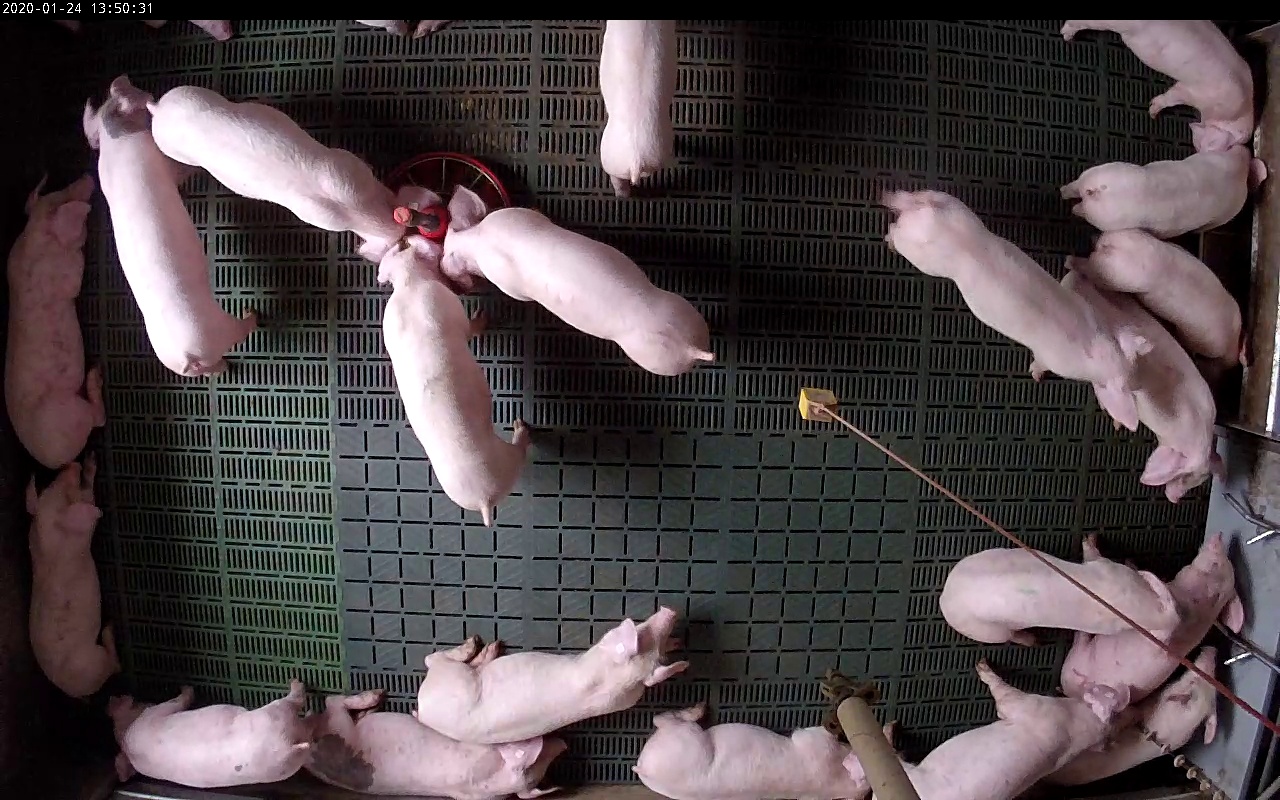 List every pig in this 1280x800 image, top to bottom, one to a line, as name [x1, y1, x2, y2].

pig [598, 20, 679, 199]
pig [1058, 20, 1253, 146]
pig [82, 75, 259, 377]
pig [147, 85, 441, 263]
pig [1059, 125, 1268, 241]
pig [3, 175, 106, 468]
pig [442, 184, 715, 376]
pig [879, 184, 1157, 431]
pig [1061, 229, 1248, 387]
pig [375, 236, 527, 530]
pig [1058, 270, 1226, 505]
pig [21, 452, 122, 698]
pig [1057, 529, 1245, 706]
pig [939, 536, 1200, 659]
pig [411, 606, 691, 745]
pig [1042, 646, 1218, 784]
pig [881, 658, 1146, 799]
pig [107, 678, 319, 788]
pig [301, 690, 565, 795]
pig [628, 704, 901, 797]